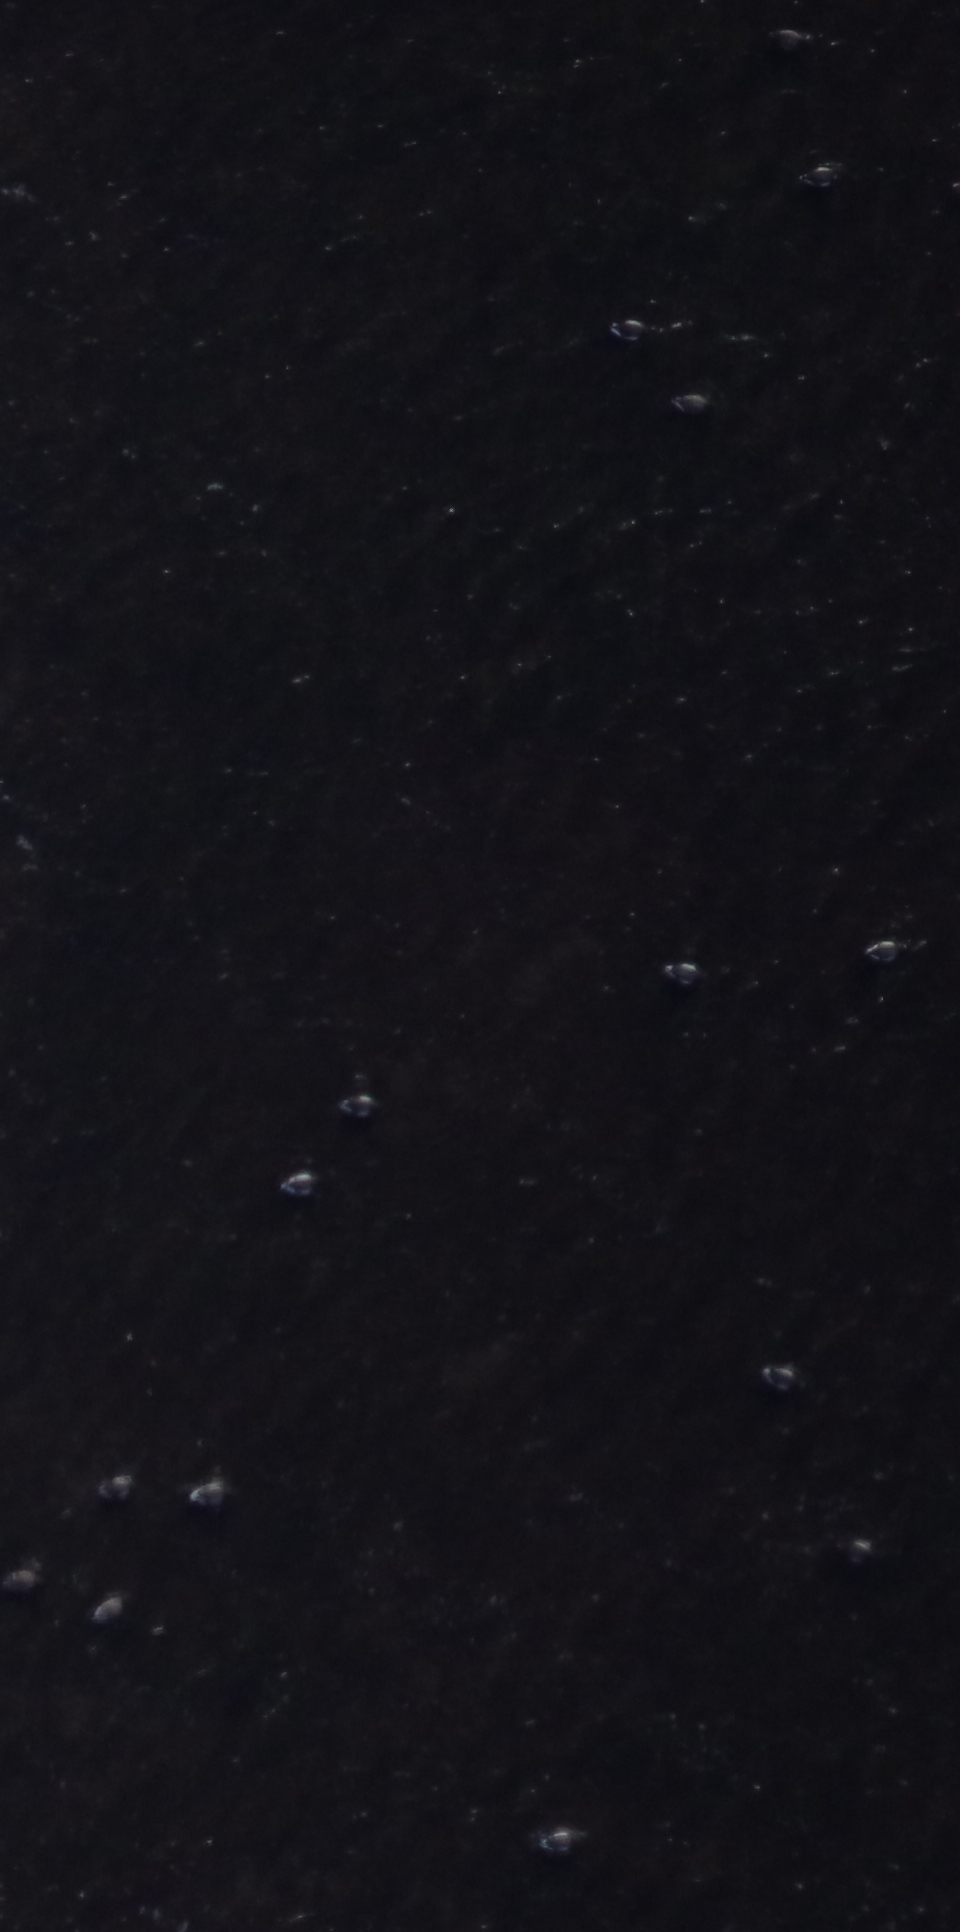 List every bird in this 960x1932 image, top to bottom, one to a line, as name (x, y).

brant (814, 169)
brant (616, 324)
brant (700, 412)
brant (881, 949)
brant (685, 978)
brant (359, 1103)
brant (295, 1183)
brant (782, 1377)
brant (114, 1487)
brant (210, 1491)
brant (11, 1577)
brant (113, 1613)
brant (558, 1833)